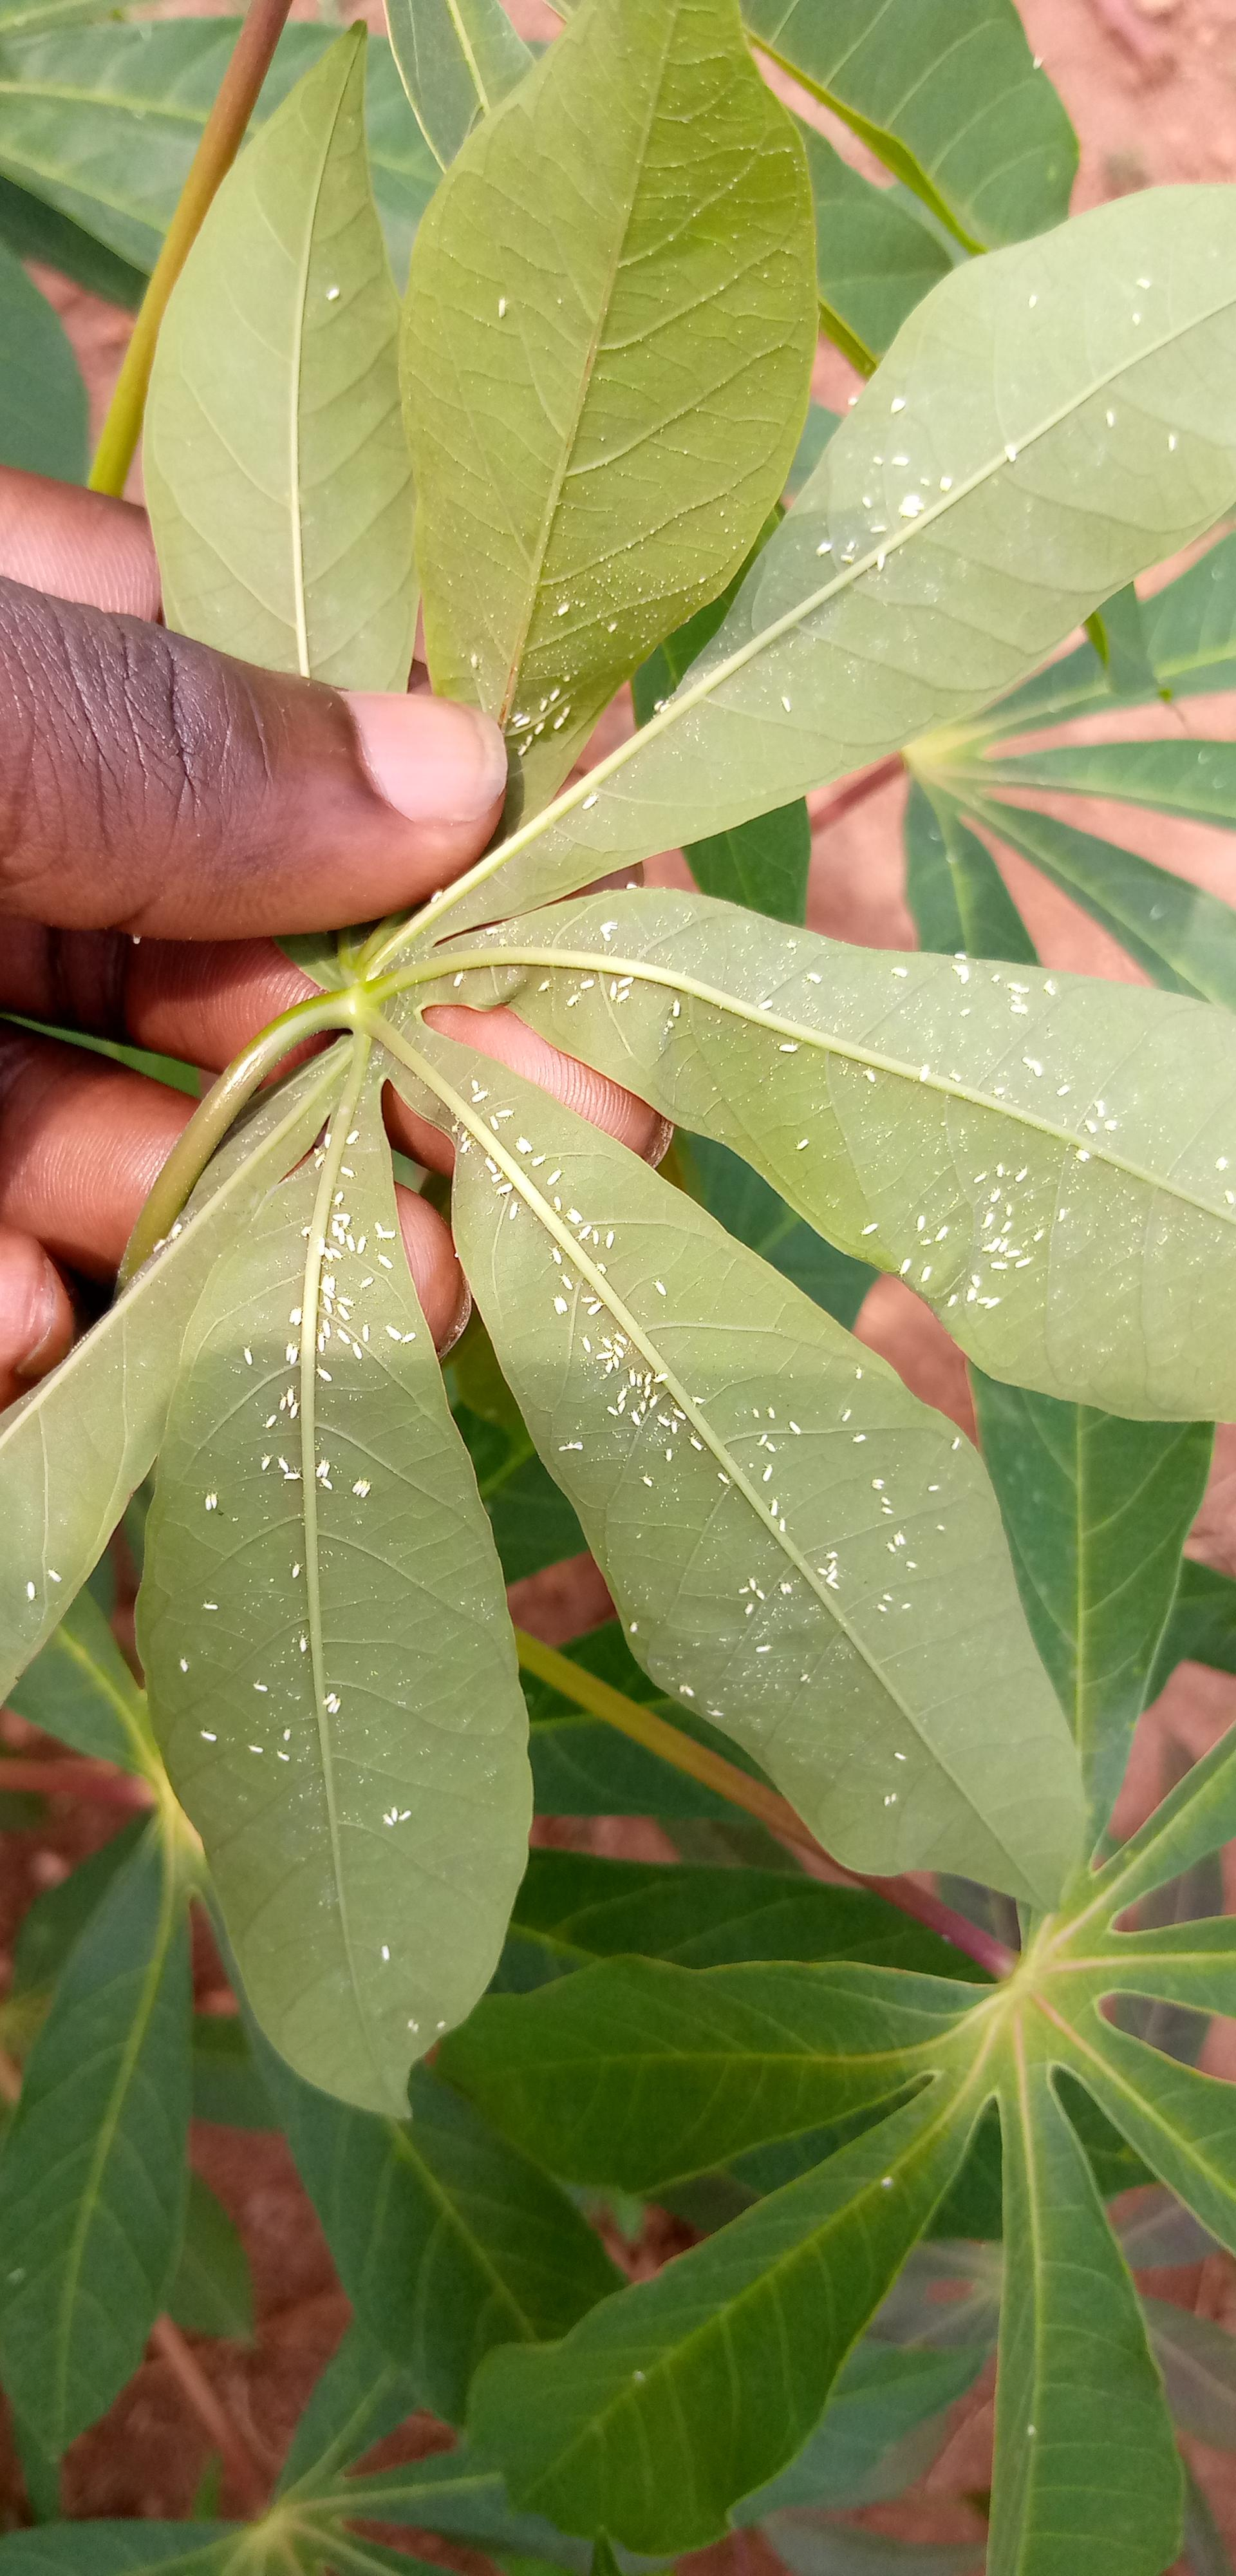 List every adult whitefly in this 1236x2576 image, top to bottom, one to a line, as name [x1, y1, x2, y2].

whitefly [1136, 275, 1153, 291]
whitefly [322, 278, 338, 309]
whitefly [485, 292, 514, 316]
whitefly [1021, 294, 1040, 310]
whitefly [1128, 311, 1148, 327]
whitefly [885, 395, 909, 417]
whitefly [1103, 404, 1116, 427]
whitefly [1161, 432, 1181, 453]
whitefly [1000, 441, 1019, 466]
whitefly [888, 451, 910, 469]
whitefly [870, 452, 886, 467]
whitefly [937, 475, 953, 493]
whitefly [895, 494, 928, 520]
whitefly [862, 495, 874, 509]
whitefly [867, 522, 893, 539]
whitefly [812, 537, 831, 556]
whitefly [838, 551, 854, 569]
whitefly [875, 552, 887, 573]
whitefly [553, 598, 577, 623]
whitefly [607, 612, 630, 645]
whitefly [464, 645, 485, 674]
whitefly [548, 687, 563, 706]
whitefly [772, 693, 798, 717]
whitefly [533, 697, 554, 715]
whitefly [551, 702, 575, 733]
whitefly [509, 710, 531, 727]
whitefly [532, 723, 547, 740]
whitefly [520, 735, 535, 755]
whitefly [578, 790, 601, 810]
whitefly [427, 887, 444, 905]
whitefly [596, 920, 618, 945]
whitefly [484, 923, 499, 940]
whitefly [954, 946, 968, 963]
whitefly [885, 960, 912, 982]
whitefly [950, 960, 978, 989]
whitefly [803, 968, 825, 987]
whitefly [452, 969, 466, 989]
whitefly [991, 969, 1001, 985]
whitefly [576, 974, 597, 992]
whitefly [1039, 976, 1057, 1001]
whitefly [536, 976, 553, 993]
whitefly [605, 977, 640, 1009]
whitefly [1007, 977, 1033, 1002]
whitefly [1007, 991, 1028, 1009]
whitefly [565, 992, 584, 1010]
whitefly [757, 994, 787, 1019]
whitefly [669, 996, 687, 1019]
whitefly [1004, 999, 1032, 1021]
whitefly [959, 1006, 973, 1019]
whitefly [778, 1041, 801, 1057]
whitefly [1018, 1051, 1047, 1081]
whitefly [917, 1058, 932, 1083]
whitefly [862, 1065, 880, 1088]
whitefly [948, 1065, 964, 1089]
whitefly [467, 1076, 484, 1094]
whitefly [1054, 1082, 1076, 1101]
whitefly [991, 1083, 1007, 1099]
whitefly [469, 1086, 493, 1105]
whitefly [1092, 1097, 1105, 1119]
whitefly [493, 1106, 515, 1121]
whitefly [485, 1113, 502, 1132]
whitefly [1080, 1118, 1096, 1137]
whitefly [1105, 1120, 1120, 1133]
whitefly [345, 1126, 359, 1147]
whitefly [318, 1128, 335, 1148]
whitefly [789, 1131, 813, 1156]
whitefly [458, 1132, 472, 1144]
whitefly [513, 1135, 538, 1157]
whitefly [457, 1137, 475, 1153]
whitefly [1072, 1148, 1093, 1168]
whitefly [529, 1150, 552, 1171]
whitefly [1210, 1150, 1228, 1172]
whitefly [311, 1153, 326, 1171]
whitefly [479, 1155, 503, 1175]
whitefly [990, 1158, 1006, 1180]
whitefly [339, 1162, 357, 1180]
whitefly [1016, 1162, 1029, 1188]
whitefly [972, 1166, 986, 1186]
whitefly [546, 1168, 568, 1188]
whitefly [485, 1170, 511, 1188]
whitefly [491, 1180, 519, 1202]
whitefly [1222, 1185, 1235, 1209]
whitefly [986, 1188, 1002, 1204]
whitefly [330, 1189, 348, 1210]
whitefly [551, 1195, 563, 1213]
whitefly [503, 1200, 525, 1225]
whitefly [563, 1203, 585, 1226]
whitefly [1002, 1204, 1015, 1218]
whitefly [1053, 1205, 1071, 1224]
whitefly [333, 1210, 353, 1227]
whitefly [907, 1211, 929, 1233]
whitefly [973, 1211, 997, 1233]
whitefly [332, 1217, 346, 1245]
whitefly [856, 1218, 878, 1238]
whitefly [932, 1218, 951, 1245]
whitefly [996, 1220, 1019, 1244]
whitefly [374, 1221, 395, 1243]
whitefly [575, 1221, 593, 1242]
whitefly [171, 1222, 187, 1238]
whitefly [298, 1222, 315, 1240]
whitefly [603, 1222, 620, 1250]
whitefly [1032, 1225, 1048, 1247]
whitefly [588, 1226, 603, 1249]
whitefly [314, 1231, 327, 1258]
whitefly [993, 1233, 1016, 1255]
whitefly [916, 1233, 935, 1255]
whitefly [353, 1234, 370, 1256]
whitefly [980, 1237, 1002, 1255]
whitefly [326, 1242, 348, 1262]
whitefly [321, 1244, 337, 1267]
whitefly [545, 1244, 568, 1264]
whitefly [999, 1245, 1019, 1261]
whitefly [375, 1249, 393, 1271]
whitefly [1012, 1253, 1040, 1270]
whitefly [895, 1255, 911, 1277]
whitefly [989, 1259, 1011, 1275]
whitefly [592, 1260, 613, 1278]
whitefly [918, 1265, 932, 1284]
whitefly [964, 1270, 985, 1290]
whitefly [556, 1271, 578, 1293]
whitefly [321, 1273, 338, 1294]
whitefly [649, 1274, 668, 1300]
whitefly [360, 1274, 375, 1291]
whitefly [965, 1285, 978, 1304]
whitefly [337, 1291, 355, 1311]
whitefly [942, 1292, 958, 1309]
whitefly [553, 1293, 568, 1318]
whitefly [981, 1293, 1002, 1313]
whitefly [581, 1293, 608, 1316]
whitefly [321, 1294, 333, 1313]
whitefly [976, 1294, 990, 1309]
whitefly [335, 1300, 355, 1322]
whitefly [287, 1305, 305, 1327]
whitefly [315, 1316, 335, 1340]
whitefly [359, 1321, 373, 1341]
whitefly [383, 1322, 400, 1345]
whitefly [400, 1325, 416, 1347]
whitefly [610, 1325, 630, 1344]
whitefly [334, 1329, 350, 1348]
whitefly [598, 1329, 613, 1350]
whitefly [317, 1333, 328, 1352]
whitefly [579, 1335, 593, 1356]
whitefly [351, 1337, 365, 1361]
whitefly [609, 1343, 625, 1360]
whitefly [283, 1343, 298, 1363]
whitefly [239, 1344, 256, 1365]
whitefly [610, 1348, 625, 1371]
whitefly [593, 1349, 616, 1365]
whitefly [598, 1355, 615, 1376]
whitefly [625, 1363, 642, 1391]
whitefly [314, 1365, 335, 1385]
whitefly [853, 1366, 866, 1381]
whitefly [641, 1368, 655, 1388]
whitefly [653, 1370, 669, 1388]
whitefly [633, 1372, 645, 1390]
whitefly [641, 1381, 655, 1399]
whitefly [636, 1384, 655, 1399]
whitefly [285, 1386, 298, 1412]
whitefly [610, 1388, 628, 1412]
whitefly [686, 1388, 705, 1408]
whitefly [641, 1393, 664, 1409]
whitefly [277, 1396, 294, 1418]
whitefly [633, 1397, 650, 1418]
whitefly [284, 1399, 304, 1417]
whitefly [765, 1402, 780, 1421]
whitefly [603, 1403, 621, 1421]
whitefly [671, 1403, 688, 1421]
whitefly [746, 1405, 762, 1419]
whitefly [625, 1406, 643, 1426]
whitefly [839, 1407, 854, 1423]
whitefly [264, 1410, 281, 1437]
whitefly [655, 1413, 670, 1429]
whitefly [787, 1414, 804, 1435]
whitefly [664, 1417, 683, 1434]
whitefly [850, 1430, 866, 1448]
whitefly [946, 1434, 961, 1450]
whitefly [753, 1435, 777, 1455]
whitefly [682, 1438, 707, 1454]
whitefly [556, 1439, 584, 1452]
whitefly [660, 1444, 674, 1464]
whitefly [276, 1451, 291, 1471]
whitefly [254, 1452, 274, 1470]
whitefly [315, 1456, 336, 1477]
whitefly [637, 1463, 657, 1491]
whitefly [759, 1463, 780, 1485]
whitefly [283, 1464, 306, 1482]
whitefly [717, 1470, 733, 1490]
whitefly [867, 1474, 887, 1492]
whitefly [321, 1475, 337, 1492]
whitefly [347, 1476, 371, 1500]
whitefly [922, 1478, 940, 1493]
whitefly [200, 1488, 224, 1510]
whitefly [764, 1492, 778, 1516]
whitefly [881, 1504, 899, 1519]
whitefly [776, 1515, 791, 1535]
whitefly [934, 1520, 949, 1532]
whitefly [893, 1528, 905, 1548]
whitefly [881, 1539, 898, 1557]
whitefly [822, 1548, 840, 1559]
whitefly [903, 1558, 918, 1571]
whitefly [823, 1560, 836, 1576]
whitefly [288, 1562, 308, 1586]
whitefly [43, 1564, 62, 1584]
whitefly [816, 1566, 829, 1579]
whitefly [825, 1567, 843, 1591]
whitefly [743, 1573, 760, 1593]
whitefly [733, 1578, 751, 1596]
whitefly [778, 1579, 794, 1598]
whitefly [26, 1581, 36, 1600]
whitefly [751, 1585, 763, 1602]
whitefly [880, 1589, 893, 1604]
whitefly [201, 1595, 228, 1617]
whitefly [897, 1598, 912, 1614]
whitefly [873, 1599, 889, 1620]
whitefly [739, 1602, 759, 1616]
whitefly [628, 1613, 640, 1640]
whitefly [294, 1634, 312, 1659]
whitefly [752, 1638, 774, 1656]
whitefly [177, 1656, 193, 1676]
whitefly [253, 1676, 272, 1691]
whitefly [672, 1678, 695, 1701]
whitefly [323, 1684, 346, 1715]
whitefly [704, 1705, 727, 1720]
whitefly [200, 1725, 224, 1745]
whitefly [281, 1727, 301, 1745]
whitefly [246, 1743, 266, 1756]
whitefly [889, 1745, 908, 1766]
whitefly [276, 1747, 294, 1765]
whitefly [877, 1791, 904, 1808]
whitefly [374, 1799, 411, 1827]
whitefly [378, 1942, 394, 1962]